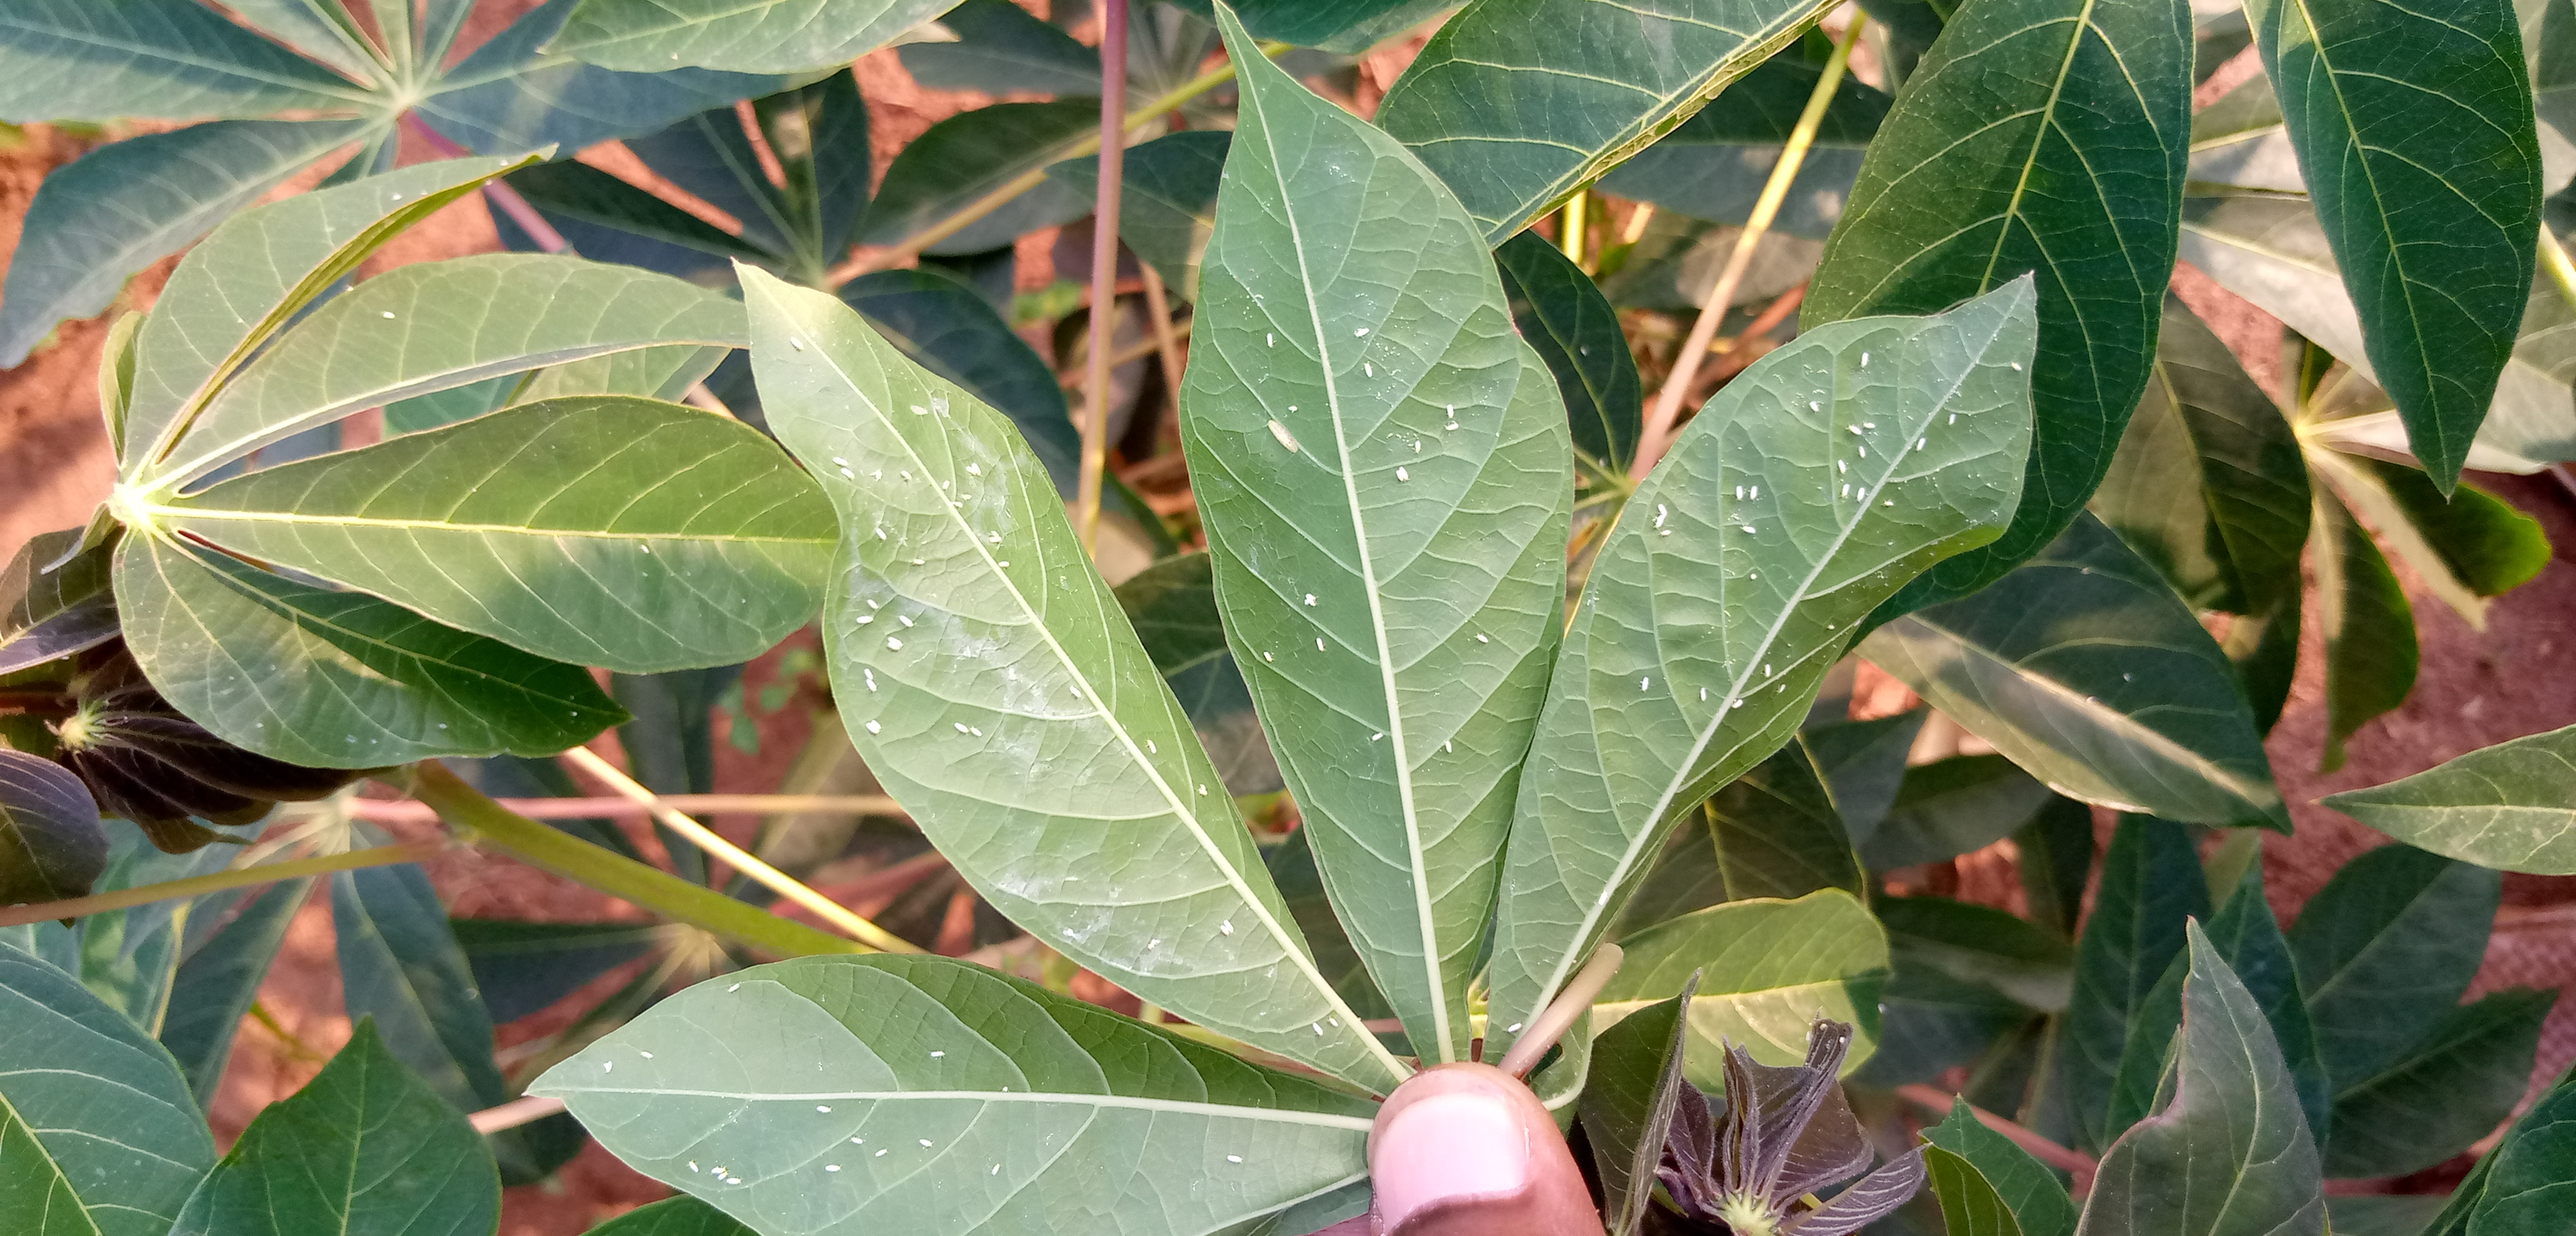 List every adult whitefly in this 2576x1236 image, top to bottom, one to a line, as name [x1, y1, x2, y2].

whitefly [500, 157, 510, 169]
whitefly [482, 178, 495, 189]
whitefly [388, 191, 404, 203]
whitefly [346, 283, 356, 294]
whitefly [381, 308, 397, 323]
whitefly [1352, 325, 1373, 338]
whitefly [1265, 330, 1276, 350]
whitefly [789, 335, 805, 352]
whitefly [1860, 350, 1870, 369]
whitefly [1363, 360, 1376, 379]
whitefly [2009, 360, 2023, 372]
whitefly [1808, 400, 1821, 414]
whitefly [1444, 401, 1457, 418]
whitefly [909, 404, 929, 418]
whitefly [1287, 404, 1300, 415]
whitefly [1946, 409, 1959, 427]
whitefly [1443, 420, 1461, 433]
whitefly [1862, 420, 1878, 431]
whitefly [1847, 424, 1863, 436]
whitefly [1914, 436, 1927, 453]
whitefly [1413, 438, 1423, 454]
whitefly [1856, 444, 1868, 460]
whitefly [829, 454, 851, 467]
whitefly [1835, 457, 1848, 474]
whitefly [972, 462, 983, 476]
whitefly [965, 465, 977, 476]
whitefly [839, 467, 856, 482]
whitefly [867, 467, 883, 482]
whitefly [1399, 467, 1410, 481]
whitefly [898, 469, 914, 482]
whitefly [1395, 469, 1403, 482]
whitefly [940, 478, 952, 491]
whitefly [1839, 482, 1852, 499]
whitefly [1734, 482, 1743, 502]
whitefly [1749, 483, 1759, 500]
whitefly [1855, 486, 1866, 502]
whitefly [960, 492, 973, 501]
whitefly [1882, 498, 1895, 509]
whitefly [949, 500, 964, 509]
whitefly [1656, 502, 1669, 515]
whitefly [1652, 514, 1667, 529]
whitefly [1738, 522, 1758, 538]
whitefly [1658, 528, 1672, 538]
whitefly [875, 529, 888, 542]
whitefly [989, 529, 1001, 537]
whitefly [989, 537, 1003, 543]
whitefly [639, 541, 652, 556]
whitefly [911, 557, 927, 568]
whitefly [996, 559, 1011, 568]
whitefly [1301, 590, 1319, 610]
whitefly [866, 597, 880, 610]
whitefly [898, 613, 916, 628]
whitefly [855, 614, 874, 626]
whitefly [1825, 623, 1837, 632]
whitefly [1475, 631, 1490, 644]
whitefly [1314, 635, 1327, 653]
whitefly [887, 636, 904, 647]
whitefly [887, 641, 900, 651]
whitefly [1262, 648, 1275, 664]
whitefly [1762, 661, 1772, 679]
whitefly [1007, 664, 1019, 682]
whitefly [862, 667, 875, 679]
whitefly [2120, 668, 2134, 684]
whitefly [1638, 674, 1651, 693]
whitefly [866, 679, 879, 695]
whitefly [1777, 681, 1788, 695]
whitefly [1067, 684, 1083, 700]
whitefly [1697, 685, 1709, 702]
whitefly [1730, 696, 1745, 713]
whitefly [870, 719, 882, 730]
whitefly [952, 720, 969, 736]
whitefly [866, 722, 880, 735]
whitefly [970, 725, 984, 739]
whitefly [1370, 731, 1385, 742]
whitefly [1146, 738, 1159, 755]
whitefly [1444, 739, 1454, 755]
whitefly [1198, 783, 1207, 789]
whitefly [1198, 789, 1208, 797]
whitefly [1596, 889, 1610, 906]
whitefly [1223, 919, 1235, 934]
whitefly [1220, 923, 1230, 936]
whitefly [726, 981, 742, 994]
whitefly [1874, 1000, 1889, 1015]
whitefly [1327, 1015, 1340, 1028]
whitefly [1311, 1021, 1325, 1037]
whitefly [1505, 1021, 1524, 1033]
whitefly [1818, 1022, 1827, 1031]
whitefly [1804, 1030, 1812, 1042]
whitefly [1837, 1034, 1847, 1044]
whitefly [928, 1049, 946, 1058]
whitefly [639, 1049, 656, 1060]
whitefly [600, 1058, 616, 1077]
whitefly [1001, 1084, 1009, 1092]
whitefly [814, 1103, 834, 1115]
whitefly [849, 1135, 865, 1145]
whitefly [918, 1137, 934, 1149]
whitefly [874, 1147, 888, 1157]
whitefly [1223, 1153, 1245, 1165]
whitefly [687, 1159, 699, 1174]
whitefly [823, 1161, 843, 1174]
whitefly [990, 1161, 1002, 1176]
whitefly [711, 1165, 726, 1174]
whitefly [717, 1171, 729, 1181]
whitefly [724, 1175, 743, 1186]